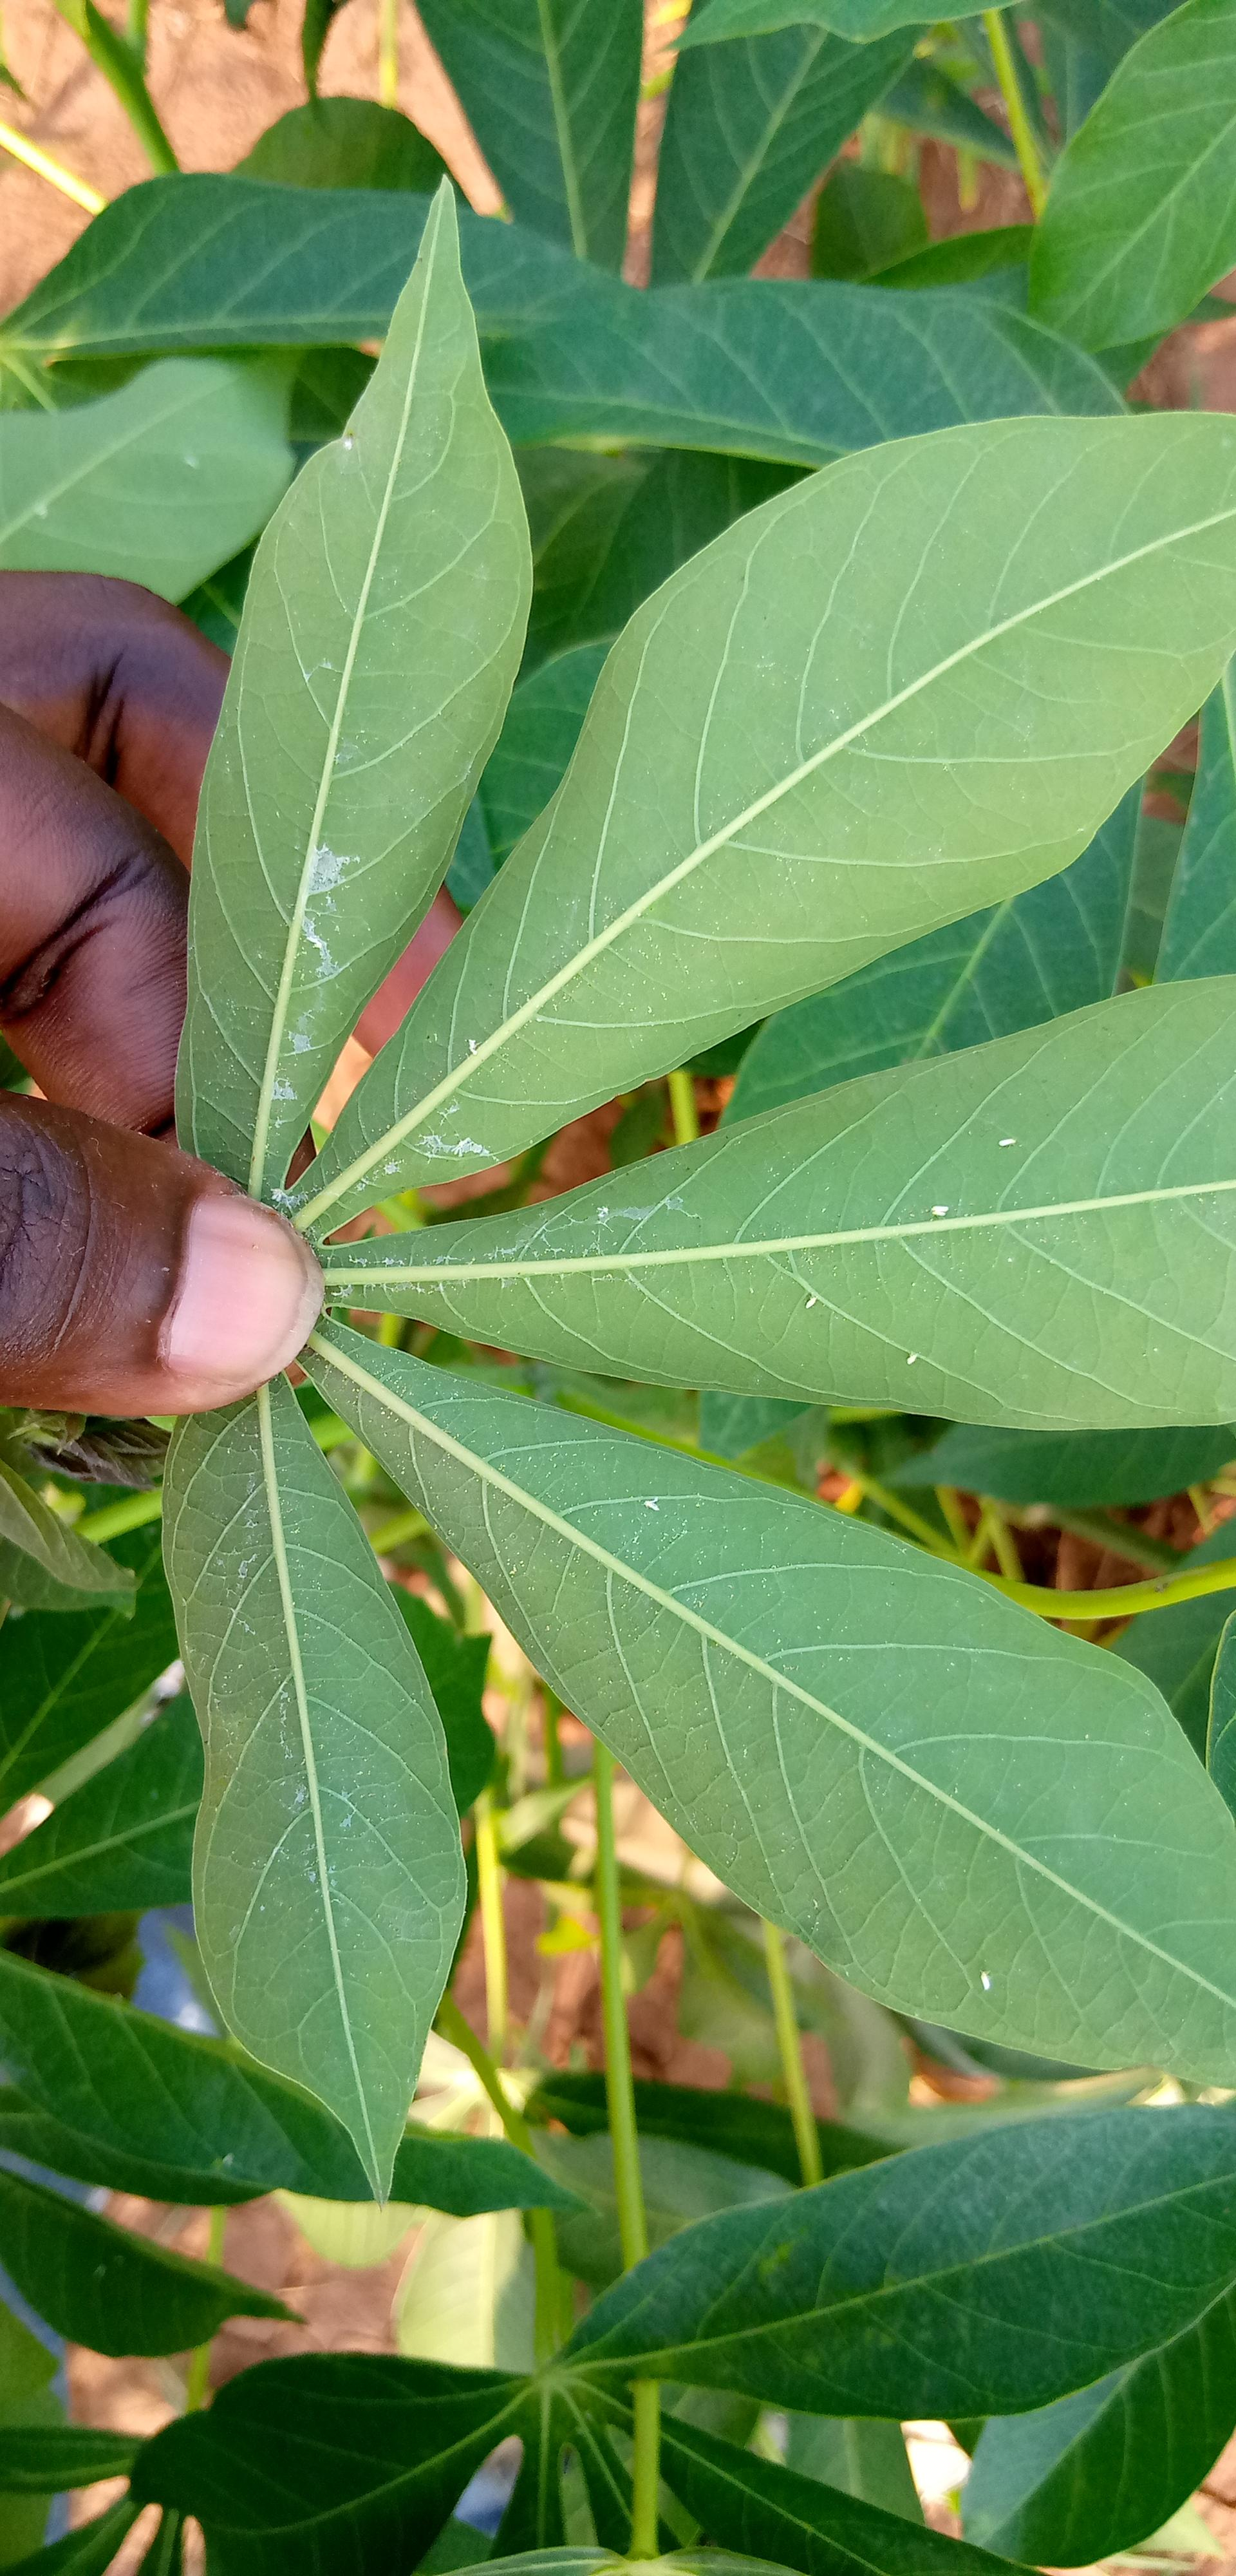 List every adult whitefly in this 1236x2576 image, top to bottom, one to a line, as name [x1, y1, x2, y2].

whitefly [341, 433, 358, 453]
whitefly [463, 1034, 484, 1054]
whitefly [997, 1133, 1020, 1151]
whitefly [924, 1200, 953, 1219]
whitefly [801, 1294, 819, 1311]
whitefly [901, 1350, 922, 1367]
whitefly [641, 1494, 665, 1513]
whitefly [977, 1968, 997, 1994]